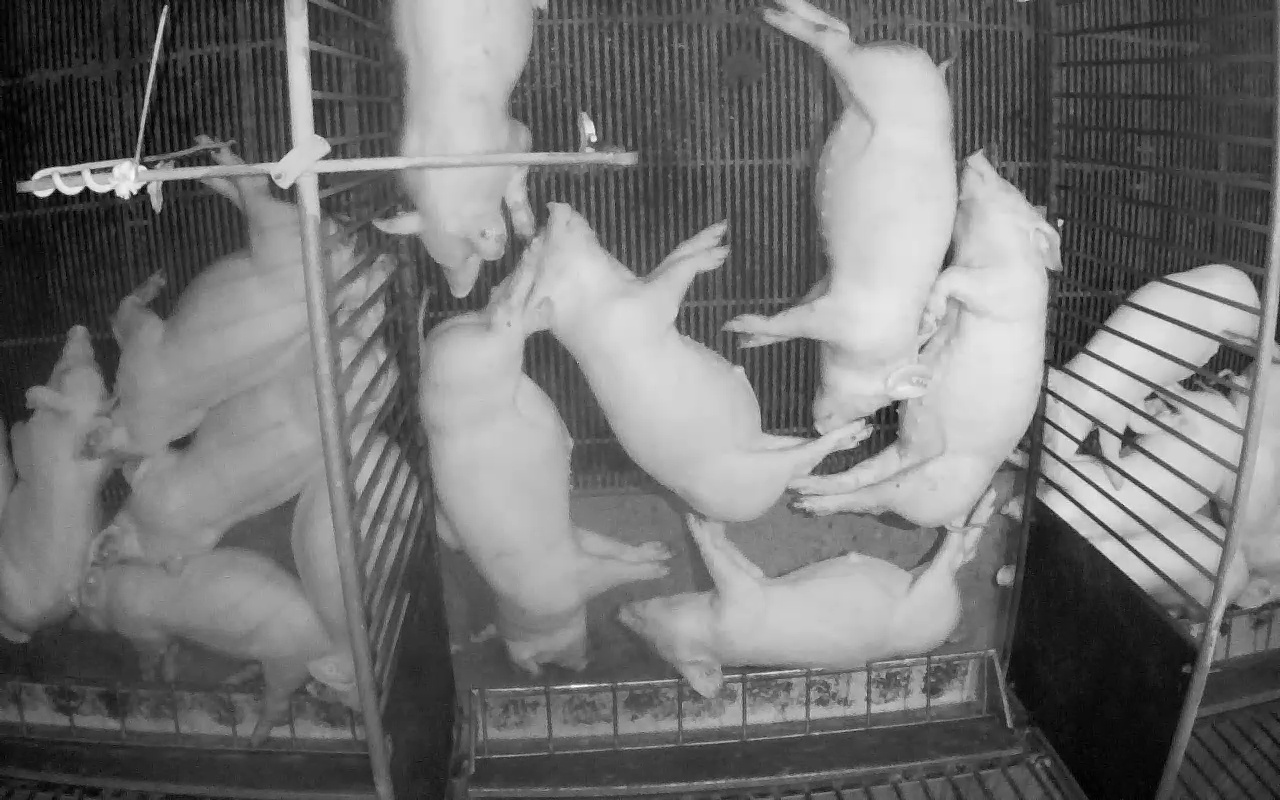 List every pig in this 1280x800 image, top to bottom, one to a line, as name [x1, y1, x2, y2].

pig [369, 0, 548, 298]
pig [720, 0, 960, 437]
pig [75, 135, 361, 485]
pig [787, 148, 1064, 529]
pig [522, 200, 875, 523]
pig [416, 227, 673, 677]
pig [88, 250, 398, 577]
pig [1040, 264, 1278, 490]
pig [2, 323, 122, 633]
pig [1210, 360, 1279, 610]
pig [1000, 383, 1242, 540]
pig [290, 429, 463, 717]
pig [612, 486, 999, 698]
pig [994, 512, 1248, 619]
pig [65, 545, 339, 752]